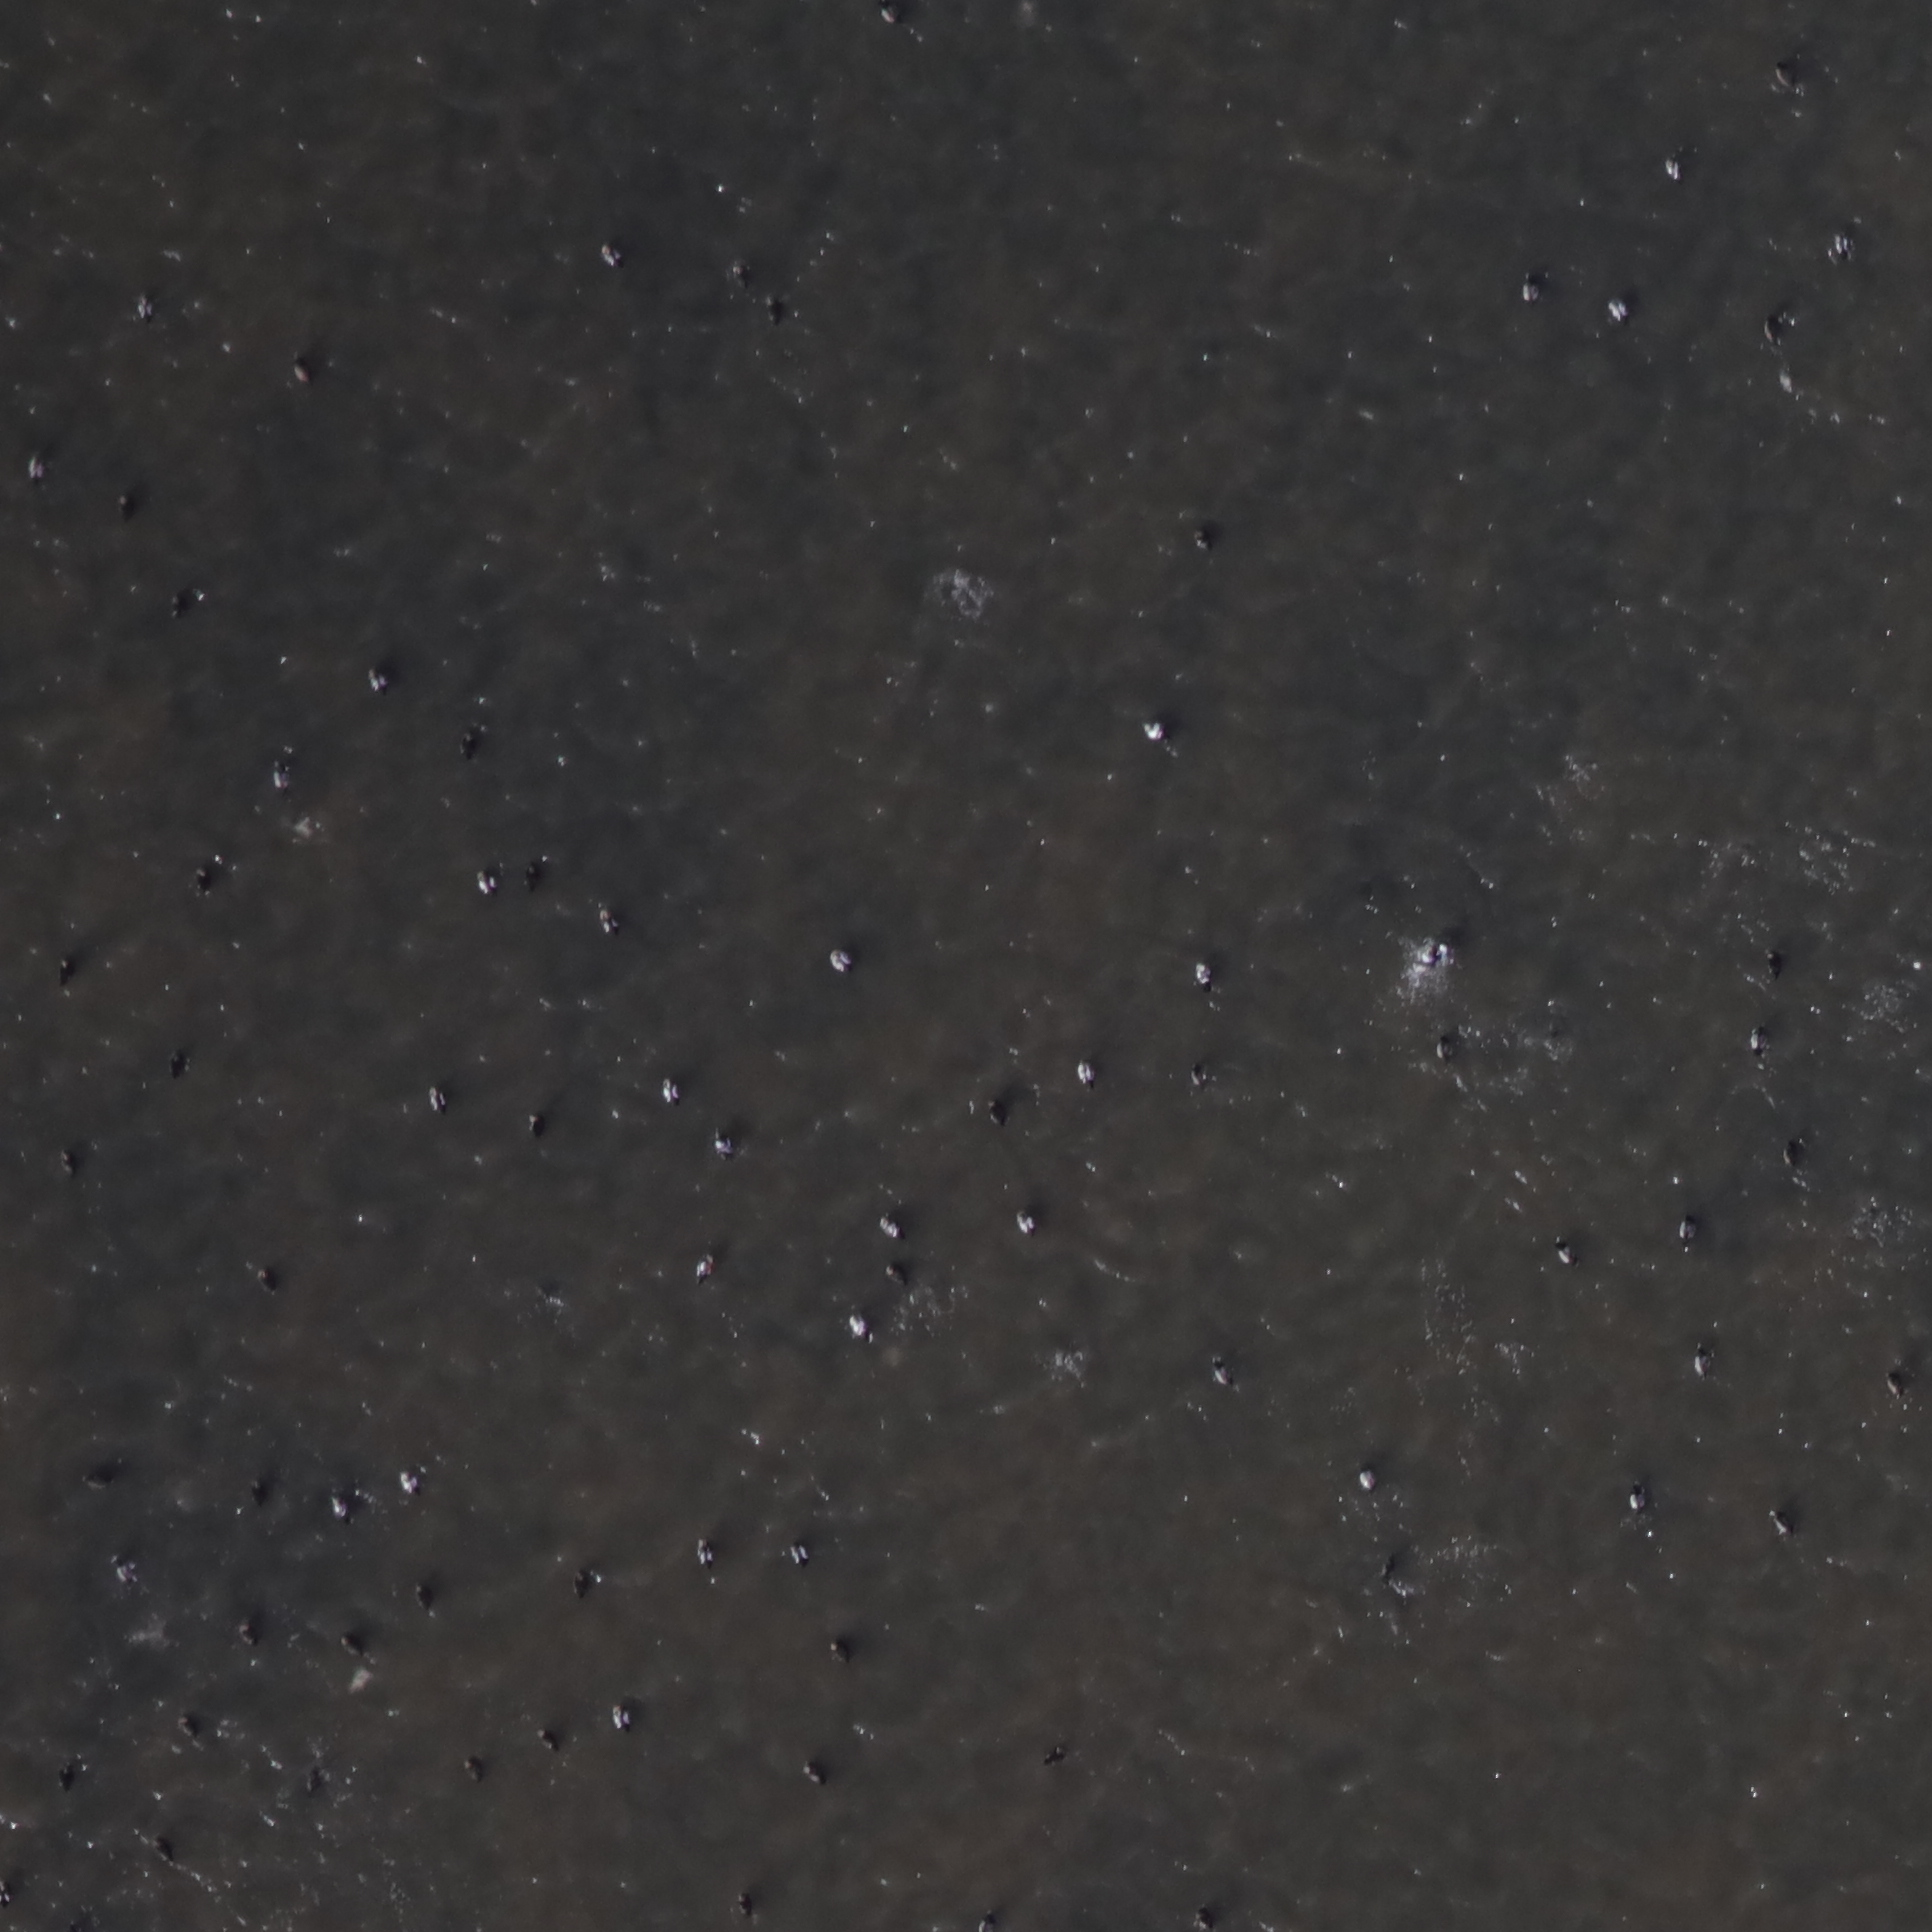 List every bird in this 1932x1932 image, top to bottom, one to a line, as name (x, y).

other bird (891, 13)
other bird (1785, 73)
other bird (1673, 166)
other bird (1843, 241)
other bird (611, 255)
other bird (740, 272)
other bird (1528, 289)
other bird (145, 307)
other bird (773, 307)
other bird (1618, 314)
other bird (1772, 330)
other bird (302, 369)
other bird (36, 469)
other bird (124, 508)
other bird (1203, 540)
other bird (179, 606)
other bird (378, 682)
other bird (1154, 731)
other bird (469, 744)
other bird (281, 776)
other bird (535, 874)
other bird (204, 879)
other bird (487, 881)
other bird (608, 921)
other bird (1434, 955)
other bird (841, 959)
other bird (1775, 965)
other bird (66, 971)
other bird (1203, 975)
other bird (1757, 1038)
other bird (1445, 1047)
other bird (178, 1065)
other bird (1085, 1077)
other bird (1199, 1077)
other bird (671, 1091)
other bird (435, 1098)
other bird (997, 1115)
other bird (533, 1127)
other bird (723, 1146)
other bird (1791, 1154)
other bird (68, 1162)
other bird (1023, 1225)
other bird (891, 1227)
other bird (1686, 1228)
other bird (1563, 1249)
other bird (705, 1266)
other bird (897, 1275)
other bird (265, 1280)
other bird (857, 1324)
other bird (1700, 1363)
other bird (1219, 1371)
other bird (1893, 1379)
other bird (1369, 1474)
other bird (95, 1476)
other bird (409, 1485)
other bird (257, 1497)
other bird (1637, 1500)
other bird (338, 1508)
other bird (1781, 1526)
other bird (800, 1555)
other bird (706, 1557)
other bird (123, 1568)
other bird (1389, 1570)
other bird (579, 1584)
other bird (420, 1589)
other bird (246, 1637)
other bird (349, 1644)
other bird (839, 1652)
other bird (622, 1717)
other bird (189, 1726)
other bird (546, 1736)
other bird (1054, 1754)
other bird (475, 1767)
other bird (810, 1776)
other bird (63, 1780)
other bird (315, 1780)
other bird (165, 1852)
other bird (3, 1899)
other bird (744, 1904)
other bird (1203, 1917)
other bird (986, 1930)